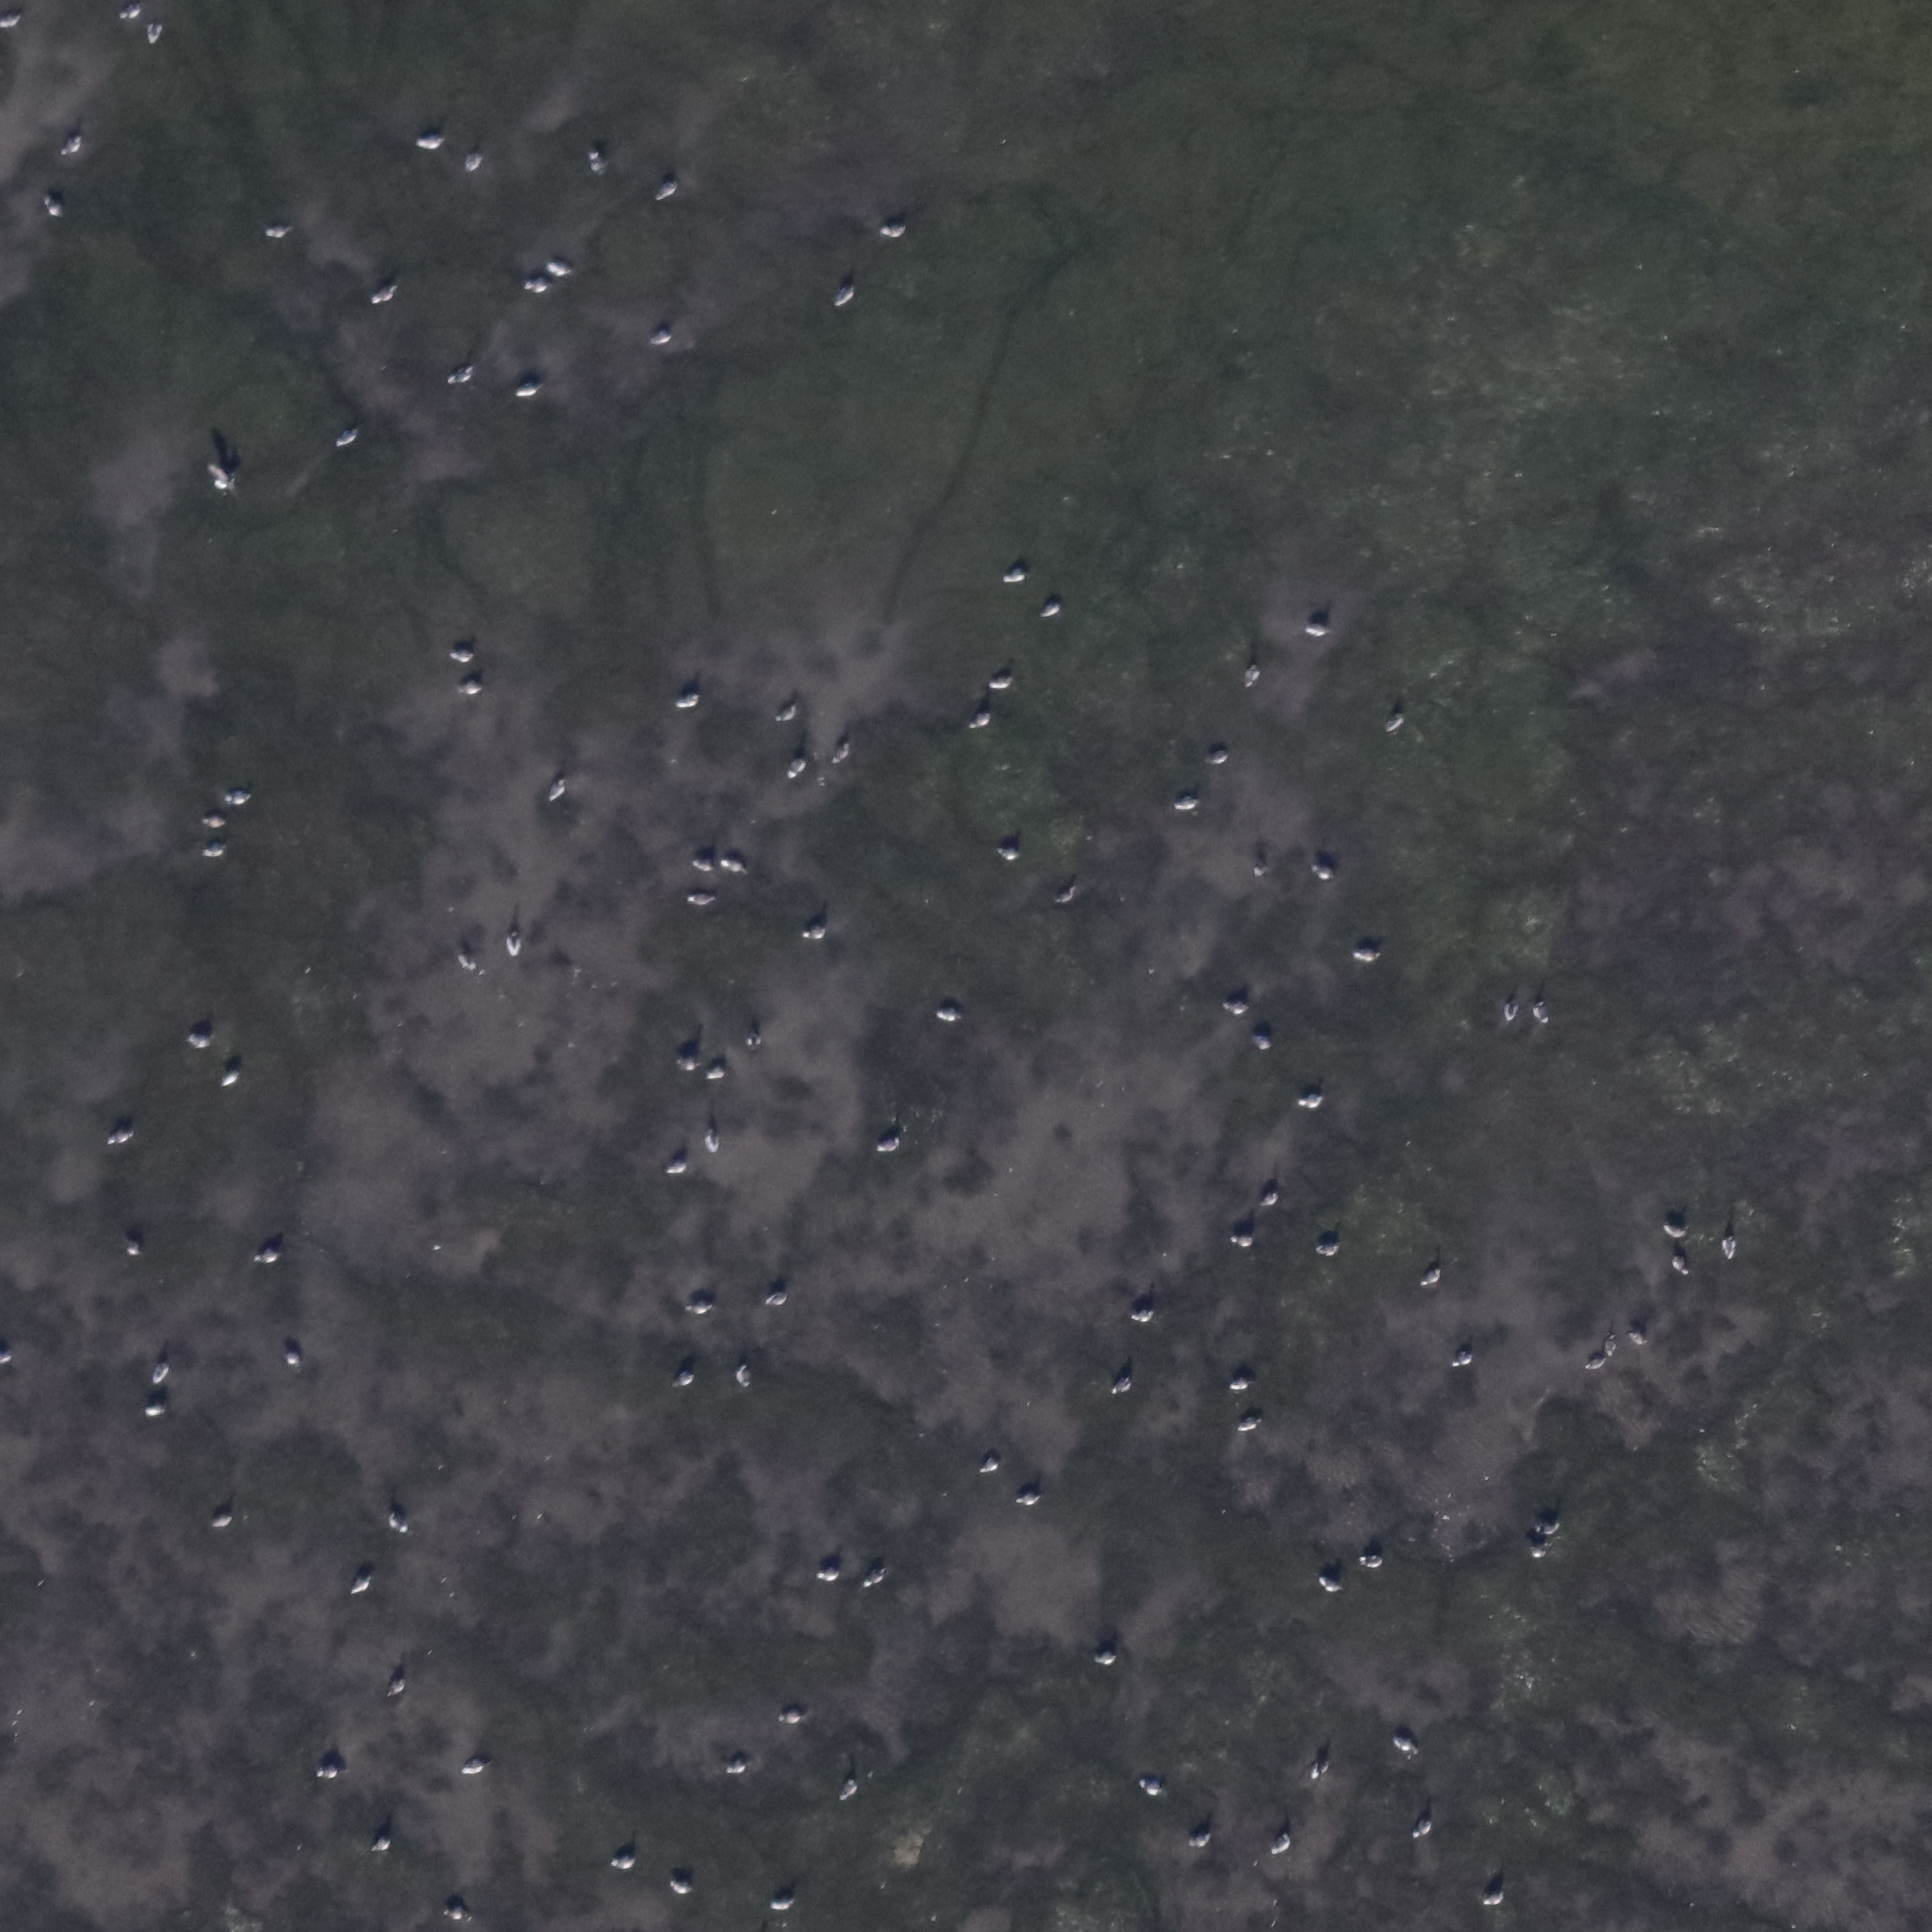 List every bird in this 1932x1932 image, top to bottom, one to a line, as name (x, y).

brant (134, 11)
brant (10, 20)
brant (152, 32)
brant (431, 143)
brant (70, 145)
brant (477, 161)
brant (597, 164)
brant (666, 189)
brant (55, 207)
brant (281, 232)
brant (892, 232)
brant (558, 269)
brant (538, 286)
brant (844, 294)
brant (383, 297)
brant (662, 337)
brant (461, 376)
brant (528, 390)
brant (346, 437)
brant (225, 480)
brant (1016, 575)
brant (1051, 608)
brant (1318, 629)
brant (463, 654)
brant (1251, 677)
brant (1001, 681)
brant (473, 686)
brant (688, 702)
brant (789, 714)
brant (982, 720)
brant (1393, 722)
brant (842, 751)
brant (1218, 756)
brant (796, 766)
brant (557, 792)
brant (238, 797)
brant (1187, 802)
brant (216, 823)
brant (215, 849)
brant (1008, 853)
brant (731, 862)
brant (705, 863)
brant (1260, 866)
brant (1324, 872)
brant (1067, 894)
brant (704, 897)
brant (815, 933)
brant (509, 943)
brant (1367, 954)
brant (470, 963)
brant (1237, 1005)
brant (1510, 1010)
brant (1543, 1011)
brant (950, 1014)
brant (199, 1038)
brant (1262, 1043)
brant (754, 1044)
brant (687, 1063)
brant (714, 1072)
brant (231, 1076)
brant (1312, 1101)
brant (120, 1137)
brant (714, 1139)
brant (885, 1145)
brant (677, 1165)
brant (1271, 1196)
brant (1676, 1230)
brant (1242, 1237)
brant (131, 1241)
brant (1728, 1246)
brant (1328, 1249)
brant (267, 1256)
brant (1680, 1264)
brant (1432, 1276)
brant (778, 1298)
brant (700, 1307)
brant (1142, 1317)
brant (1636, 1338)
brant (1611, 1346)
brant (293, 1357)
brant (1464, 1357)
brant (1596, 1363)
brant (160, 1371)
brant (684, 1378)
brant (745, 1380)
brant (1122, 1382)
brant (1240, 1384)
brant (154, 1407)
brant (1249, 1424)
brant (989, 1464)
brant (1029, 1498)
brant (397, 1522)
brant (220, 1524)
brant (1549, 1528)
brant (1539, 1550)
brant (1372, 1561)
brant (875, 1576)
brant (833, 1578)
brant (361, 1583)
brant (1332, 1585)
brant (1105, 1657)
brant (393, 1686)
brant (793, 1720)
brant (1405, 1743)
brant (738, 1765)
brant (474, 1768)
brant (1318, 1769)
brant (329, 1772)
brant (1153, 1786)
brant (848, 1789)
brant (1423, 1827)
brant (1199, 1839)
brant (1283, 1843)
brant (381, 1844)
brant (623, 1861)
brant (682, 1887)
brant (1493, 1898)
brant (782, 1903)
brant (457, 1913)